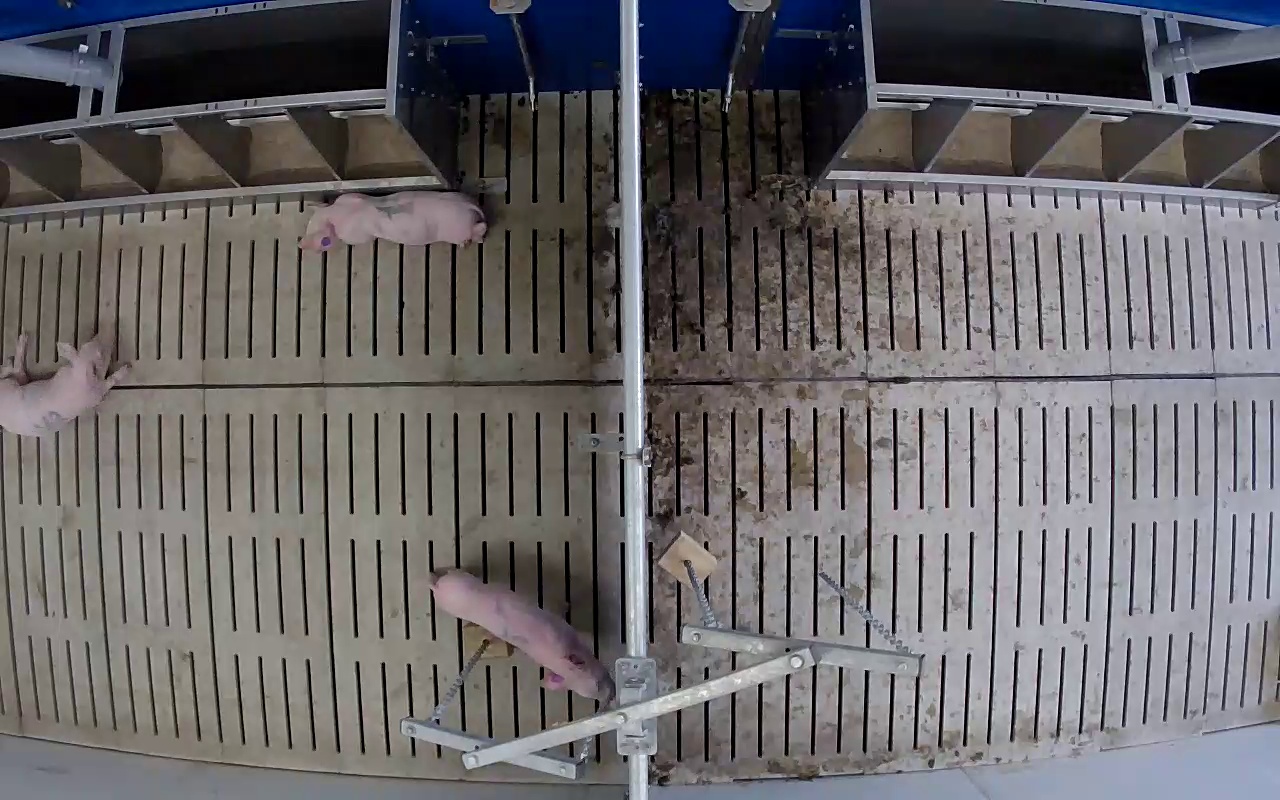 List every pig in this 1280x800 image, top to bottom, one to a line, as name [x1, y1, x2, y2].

pig [297, 187, 493, 254]
pig [0, 327, 134, 439]
pig [428, 570, 611, 702]